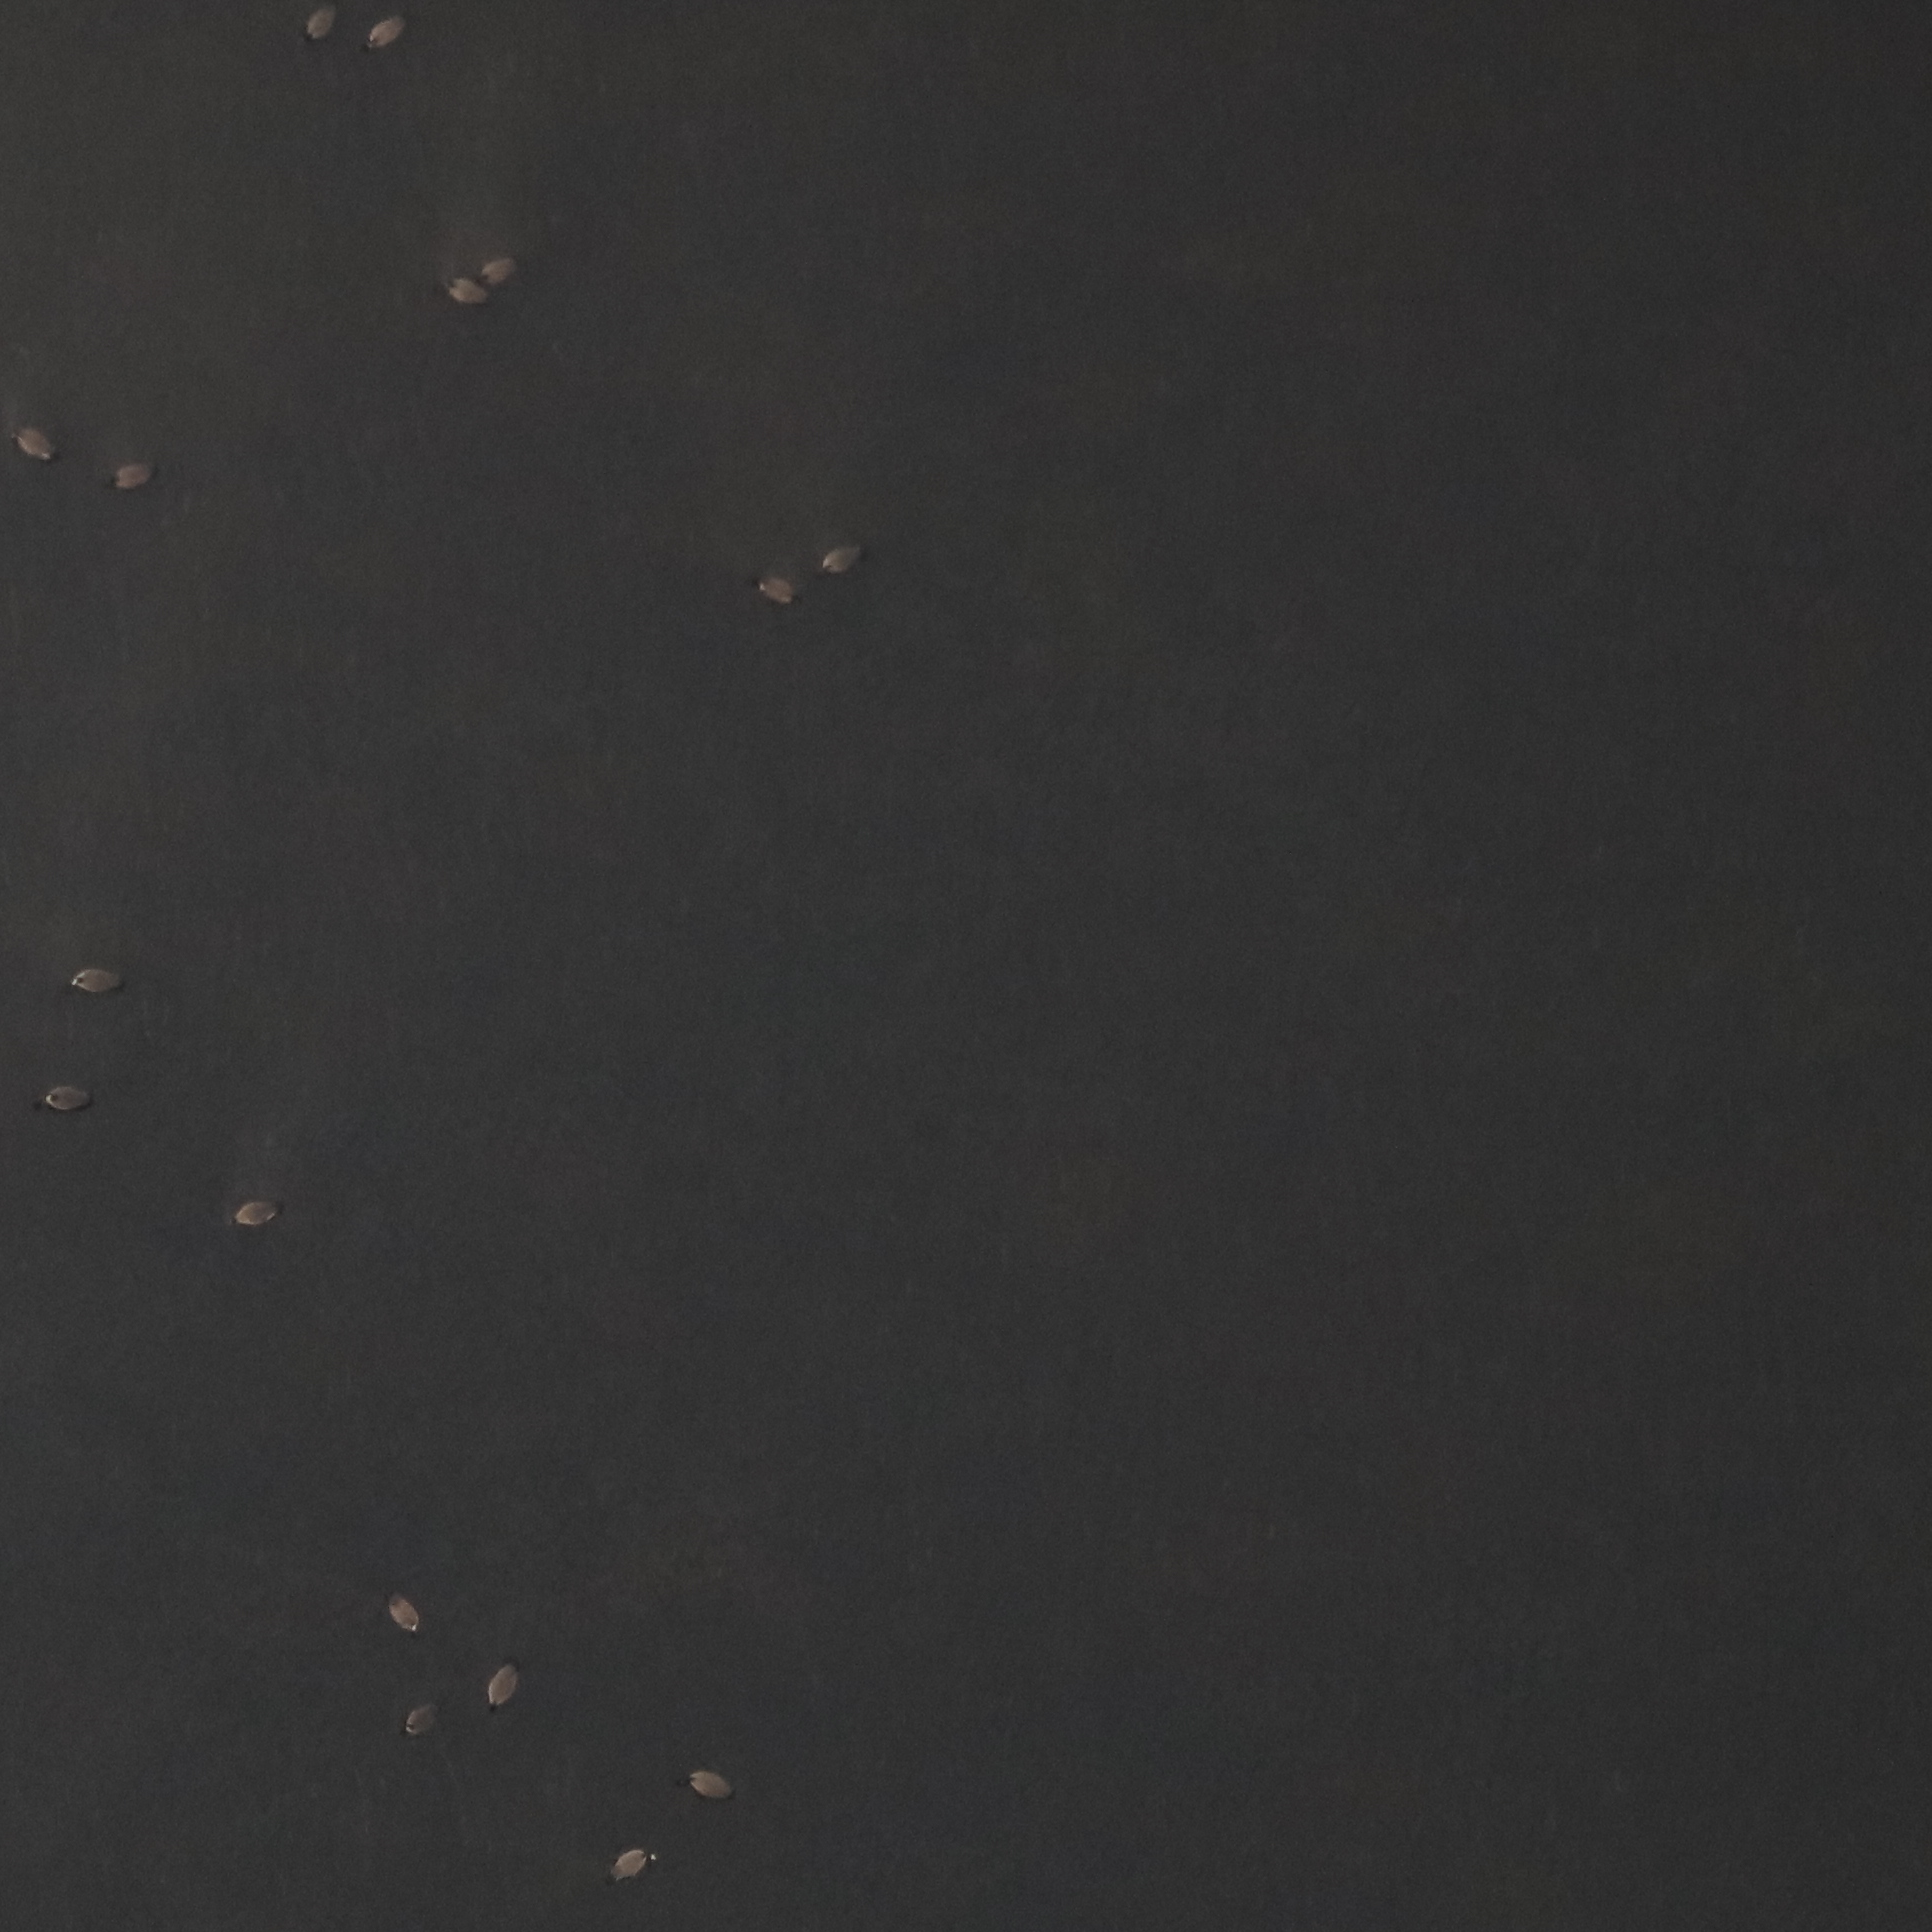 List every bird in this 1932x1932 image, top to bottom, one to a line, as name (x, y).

Canada goose (322, 25)
Canada goose (383, 34)
Canada goose (500, 272)
Canada goose (462, 291)
Canada goose (36, 444)
Canada goose (133, 476)
Canada goose (841, 560)
Canada goose (778, 591)
Canada goose (92, 980)
Canada goose (65, 1098)
Canada goose (255, 1212)
Canada goose (404, 1612)
Canada goose (503, 1686)
Canada goose (420, 1719)
Canada goose (708, 1782)
Canada goose (629, 1863)